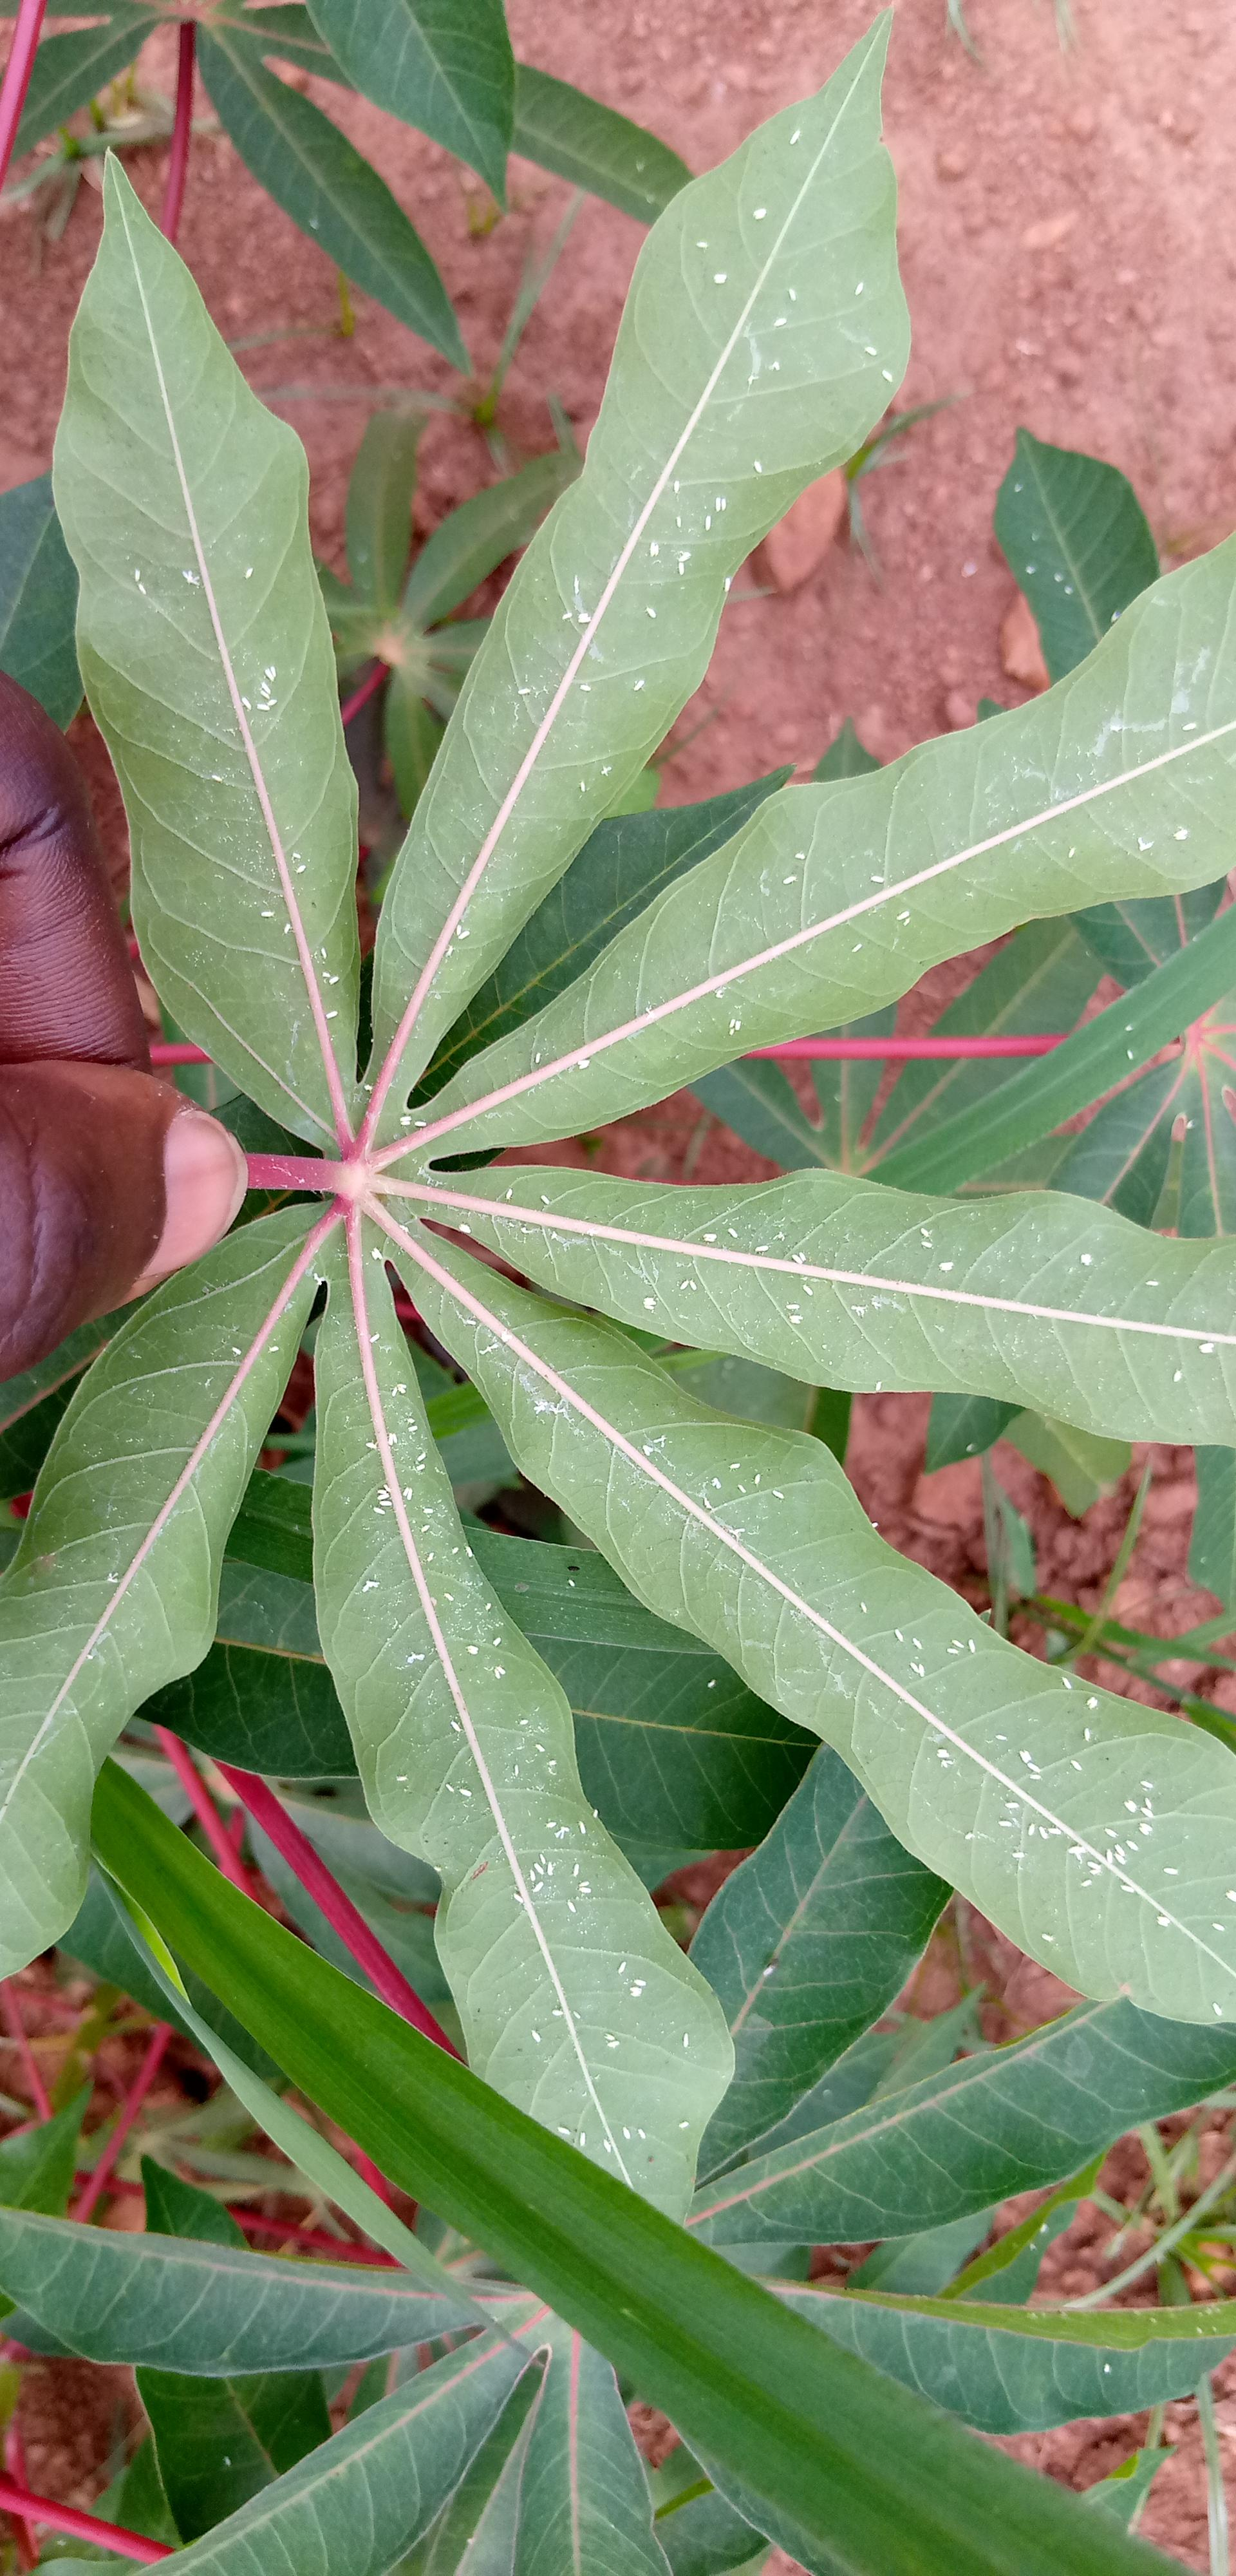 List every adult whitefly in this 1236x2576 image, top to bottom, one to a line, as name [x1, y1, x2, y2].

whitefly [789, 119, 817, 144]
whitefly [745, 198, 776, 224]
whitefly [692, 230, 724, 252]
whitefly [702, 263, 740, 296]
whitefly [839, 269, 879, 298]
whitefly [785, 279, 807, 309]
whitefly [772, 315, 799, 336]
whitefly [857, 335, 891, 360]
whitefly [870, 363, 901, 389]
whitefly [743, 451, 769, 478]
whitefly [670, 473, 687, 496]
whitefly [706, 491, 730, 514]
whitefly [697, 506, 720, 540]
whitefly [674, 509, 694, 539]
whitefly [639, 533, 675, 564]
whitefly [668, 549, 702, 585]
whitefly [129, 560, 152, 591]
whitefly [238, 563, 263, 581]
whitefly [716, 564, 741, 592]
whitefly [127, 584, 154, 608]
whitefly [638, 599, 664, 619]
whitefly [570, 601, 595, 626]
whitefly [555, 606, 575, 623]
whitefly [253, 657, 289, 687]
whitefly [615, 674, 649, 696]
whitefly [506, 679, 543, 697]
whitefly [575, 679, 600, 699]
whitefly [252, 682, 278, 704]
whitefly [260, 687, 285, 714]
whitefly [233, 694, 257, 711]
whitefly [1181, 715, 1201, 736]
whitefly [201, 763, 222, 786]
whitefly [562, 766, 595, 806]
whitefly [1172, 816, 1192, 843]
whitefly [282, 833, 309, 864]
whitefly [782, 840, 810, 861]
whitefly [771, 858, 805, 896]
whitefly [279, 860, 317, 880]
whitefly [866, 864, 890, 891]
whitefly [891, 900, 928, 934]
whitefly [253, 902, 281, 918]
whitefly [277, 911, 301, 943]
whitefly [449, 913, 474, 943]
whitefly [438, 931, 467, 958]
whitefly [845, 933, 867, 958]
whitefly [314, 934, 338, 956]
whitefly [316, 971, 352, 991]
whitefly [314, 1007, 348, 1032]
whitefly [719, 1015, 753, 1040]
whitefly [720, 1018, 748, 1043]
whitefly [574, 1048, 593, 1077]
whitefly [529, 1052, 551, 1075]
whitefly [357, 1078, 376, 1096]
whitefly [390, 1104, 414, 1133]
whitefly [411, 1112, 433, 1137]
whitefly [498, 1179, 519, 1211]
whitefly [539, 1182, 558, 1209]
whitefly [719, 1208, 748, 1246]
whitefly [912, 1215, 934, 1242]
whitefly [915, 1218, 934, 1256]
whitefly [456, 1224, 477, 1242]
whitefly [691, 1226, 724, 1253]
whitefly [748, 1233, 769, 1264]
whitefly [782, 1235, 809, 1267]
whitefly [364, 1239, 387, 1264]
whitefly [359, 1242, 391, 1267]
whitefly [1073, 1246, 1094, 1273]
whitefly [930, 1250, 961, 1275]
whitefly [681, 1264, 709, 1296]
whitefly [797, 1271, 831, 1302]
whitefly [1140, 1271, 1178, 1306]
whitefly [673, 1274, 706, 1302]
whitefly [632, 1285, 673, 1319]
whitefly [631, 1287, 666, 1314]
whitefly [776, 1288, 809, 1314]
whitefly [787, 1305, 805, 1331]
whitefly [364, 1330, 384, 1348]
whitefly [260, 1331, 288, 1367]
whitefly [1189, 1331, 1217, 1358]
whitefly [223, 1334, 247, 1368]
whitefly [1165, 1355, 1189, 1382]
whitefly [386, 1378, 413, 1406]
whitefly [406, 1411, 425, 1431]
whitefly [375, 1426, 408, 1463]
whitefly [358, 1432, 382, 1454]
whitefly [408, 1442, 431, 1487]
whitefly [750, 1450, 772, 1488]
whitefly [724, 1454, 748, 1477]
whitefly [730, 1472, 758, 1504]
whitefly [368, 1474, 407, 1508]
whitefly [397, 1480, 419, 1505]
whitefly [769, 1480, 789, 1505]
whitefly [368, 1486, 400, 1520]
whitefly [418, 1498, 436, 1518]
whitefly [421, 1523, 440, 1546]
whitefly [446, 1530, 473, 1568]
whitefly [464, 1539, 481, 1557]
whitefly [419, 1550, 442, 1573]
whitefly [436, 1586, 462, 1607]
whitefly [852, 1593, 879, 1627]
whitefly [480, 1596, 499, 1618]
whitefly [890, 1618, 919, 1651]
whitefly [961, 1627, 993, 1662]
whitefly [908, 1628, 928, 1658]
whitefly [939, 1628, 972, 1667]
whitefly [483, 1631, 510, 1649]
whitefly [456, 1635, 483, 1663]
whitefly [489, 1658, 518, 1677]
whitefly [909, 1659, 943, 1684]
whitefly [1053, 1665, 1081, 1694]
whitefly [1085, 1685, 1104, 1715]
whitefly [449, 1704, 477, 1740]
whitefly [513, 1708, 537, 1732]
whitefly [1073, 1718, 1101, 1745]
whitefly [984, 1726, 1020, 1750]
whitefly [926, 1734, 962, 1772]
whitefly [530, 1736, 551, 1754]
whitefly [929, 1739, 961, 1774]
whitefly [1014, 1741, 1046, 1766]
whitefly [545, 1743, 565, 1768]
whitefly [1067, 1748, 1095, 1778]
whitefly [1022, 1754, 1053, 1788]
whitefly [503, 1761, 533, 1784]
whitefly [383, 1765, 433, 1801]
whitefly [1136, 1765, 1156, 1790]
whitefly [440, 1772, 477, 1804]
whitefly [454, 1777, 483, 1812]
whitefly [1126, 1785, 1159, 1823]
whitefly [1000, 1792, 1027, 1813]
whitefly [1132, 1802, 1161, 1842]
whitefly [995, 1809, 1020, 1837]
whitefly [1031, 1813, 1065, 1841]
whitefly [575, 1814, 595, 1834]
whitefly [1027, 1814, 1052, 1841]
whitefly [1097, 1817, 1126, 1842]
whitefly [545, 1819, 570, 1846]
whitefly [1121, 1828, 1146, 1850]
whitefly [539, 1834, 565, 1879]
whitefly [1000, 1835, 1034, 1862]
whitefly [1062, 1845, 1090, 1872]
whitefly [1102, 1845, 1130, 1868]
whitefly [514, 1852, 548, 1895]
whitefly [1083, 1852, 1109, 1879]
whitefly [566, 1859, 586, 1880]
whitefly [1164, 1859, 1181, 1880]
whitefly [1069, 1861, 1100, 1894]
whitefly [570, 1869, 599, 1897]
whitefly [1116, 1873, 1153, 1904]
whitefly [1220, 1879, 1236, 1900]
whitefly [509, 1882, 531, 1911]
whitefly [566, 1894, 577, 1914]
whitefly [1153, 1899, 1189, 1938]
whitefly [1207, 1911, 1227, 1945]
whitefly [1035, 1924, 1078, 1956]
whitefly [612, 1953, 641, 1985]
whitefly [631, 1978, 662, 1999]
whitefly [618, 1981, 656, 2007]
whitefly [1203, 1988, 1230, 2024]
whitefly [548, 1999, 574, 2020]
whitefly [675, 2019, 705, 2052]
whitefly [530, 2022, 555, 2045]
whitefly [590, 2027, 619, 2061]
whitefly [671, 2106, 700, 2134]
whitefly [552, 2114, 575, 2142]
whitefly [612, 2114, 653, 2141]
whitefly [626, 2119, 657, 2148]
whitefly [574, 2128, 597, 2156]